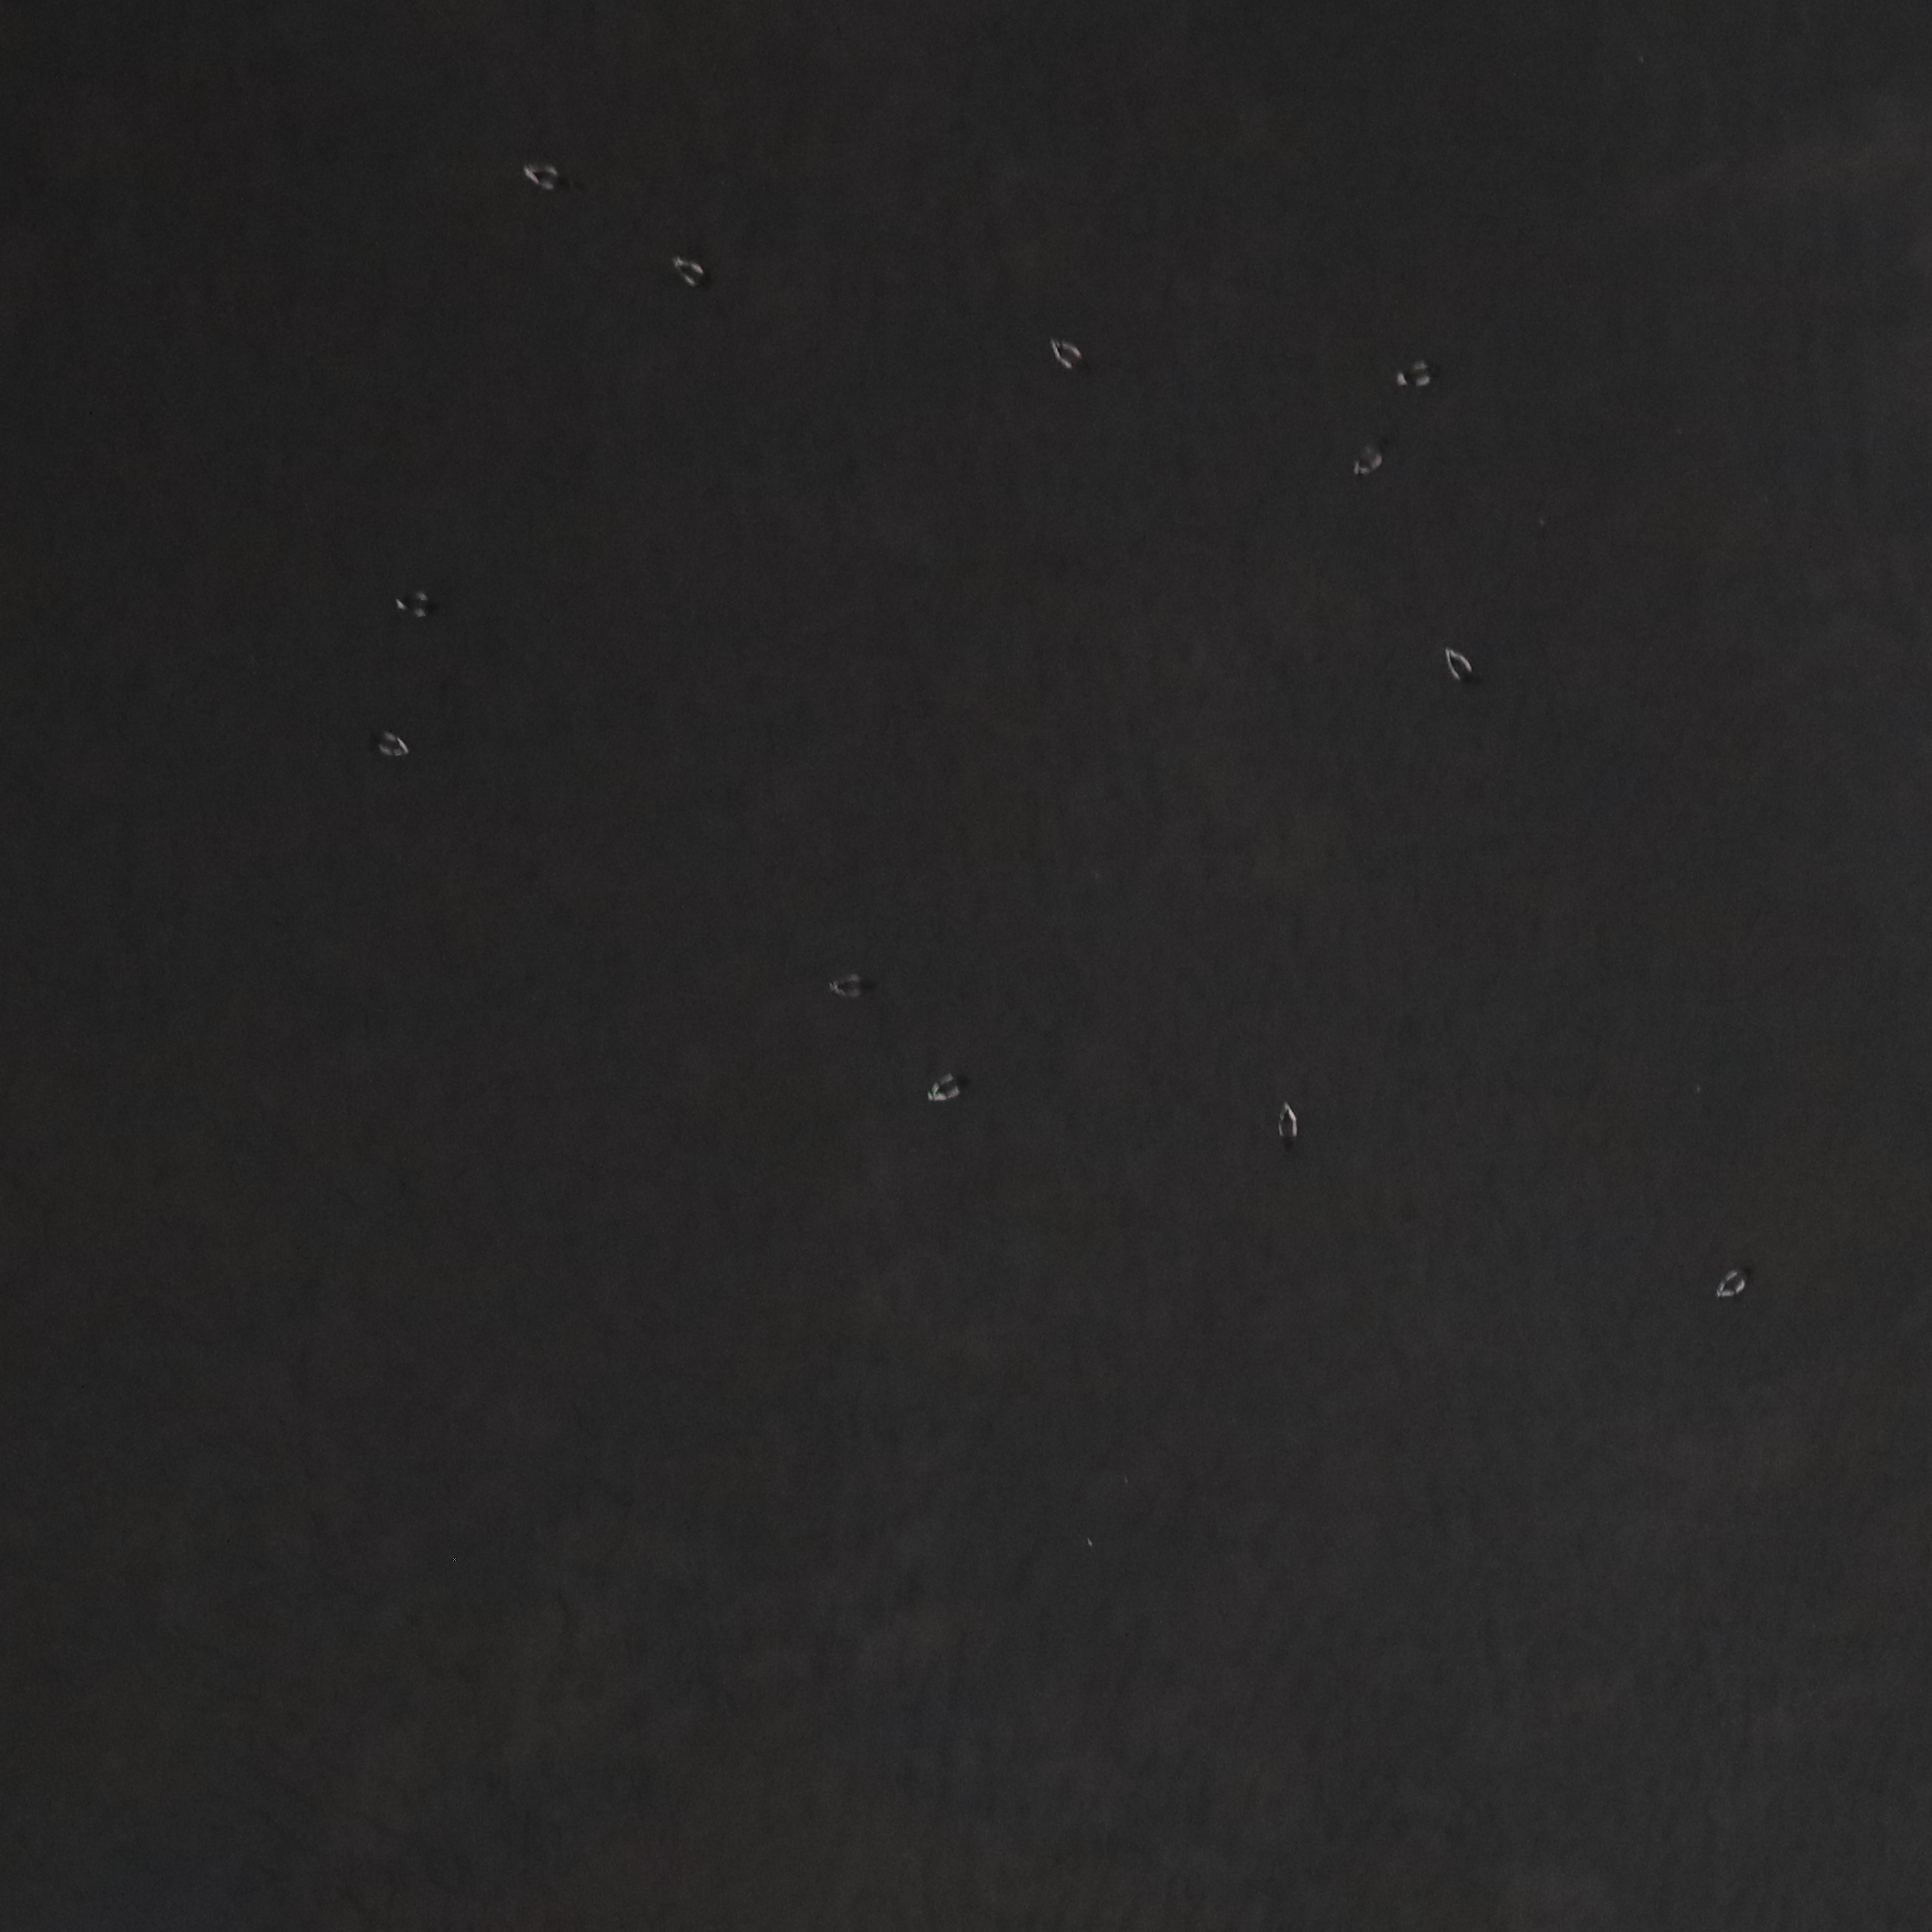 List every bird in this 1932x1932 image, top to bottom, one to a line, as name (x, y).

brant (543, 178)
brant (690, 271)
brant (1070, 356)
brant (1417, 374)
brant (1370, 458)
brant (415, 604)
brant (1460, 665)
brant (391, 743)
brant (846, 984)
brant (948, 1087)
brant (1289, 1126)
brant (1735, 1284)